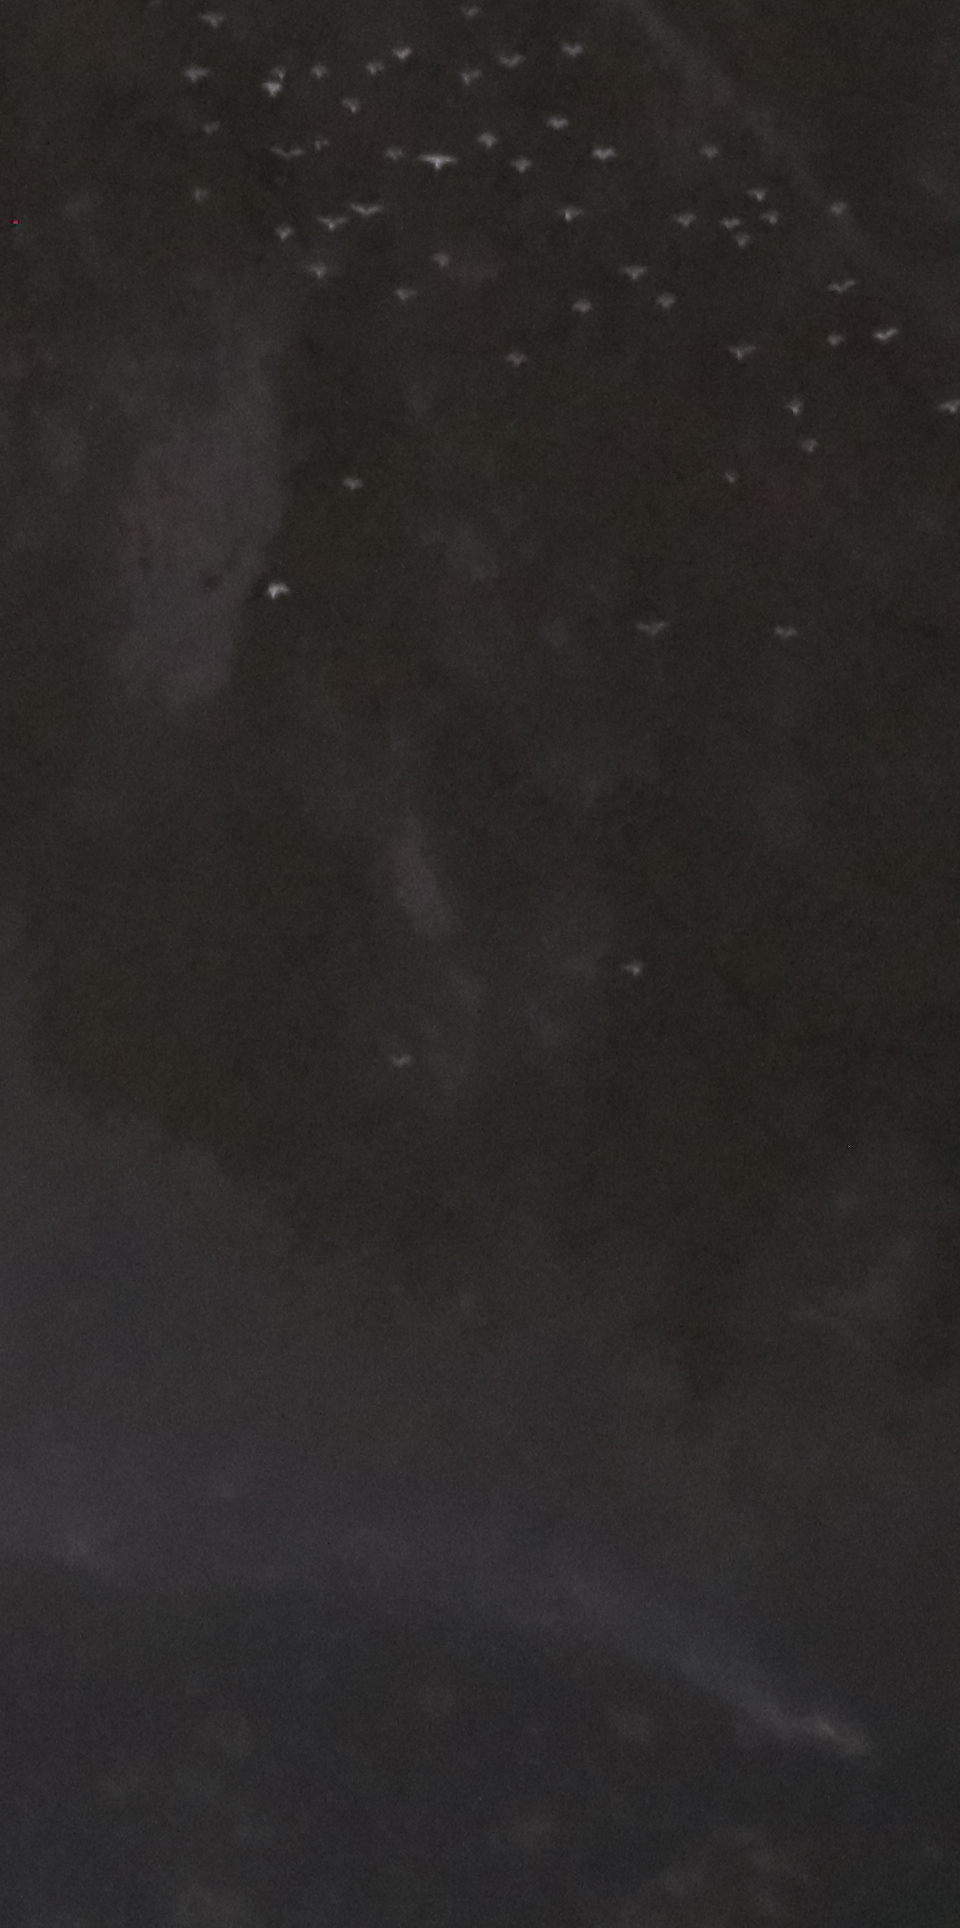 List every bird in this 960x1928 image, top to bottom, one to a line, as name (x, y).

other bird (469, 22)
other bird (212, 23)
other bird (555, 49)
other bird (403, 50)
other bird (521, 50)
other bird (371, 76)
other bird (203, 77)
other bird (319, 77)
other bird (460, 80)
other bird (278, 81)
other bird (352, 108)
other bird (221, 121)
other bird (574, 124)
other bird (496, 147)
other bird (707, 147)
other bird (282, 148)
other bird (315, 148)
other bird (396, 153)
other bird (612, 159)
other bird (441, 165)
other bird (530, 175)
other bird (751, 192)
other bird (207, 195)
other bird (840, 210)
other bird (374, 214)
other bird (693, 214)
other bird (578, 219)
other bird (727, 223)
other bird (765, 223)
other bird (333, 226)
other bird (283, 228)
other bird (747, 249)
other bird (445, 258)
other bird (315, 268)
other bird (629, 271)
other bird (835, 282)
other bird (409, 298)
other bird (667, 302)
other bird (594, 308)
other bird (885, 333)
other bird (830, 338)
other bird (750, 344)
other bird (524, 365)
other bird (790, 408)
other bird (955, 410)
other bird (818, 457)
other bird (743, 468)
other bird (363, 487)
other bird (274, 586)
other bird (644, 623)
other bird (783, 631)
other bird (627, 975)
other bird (398, 1061)